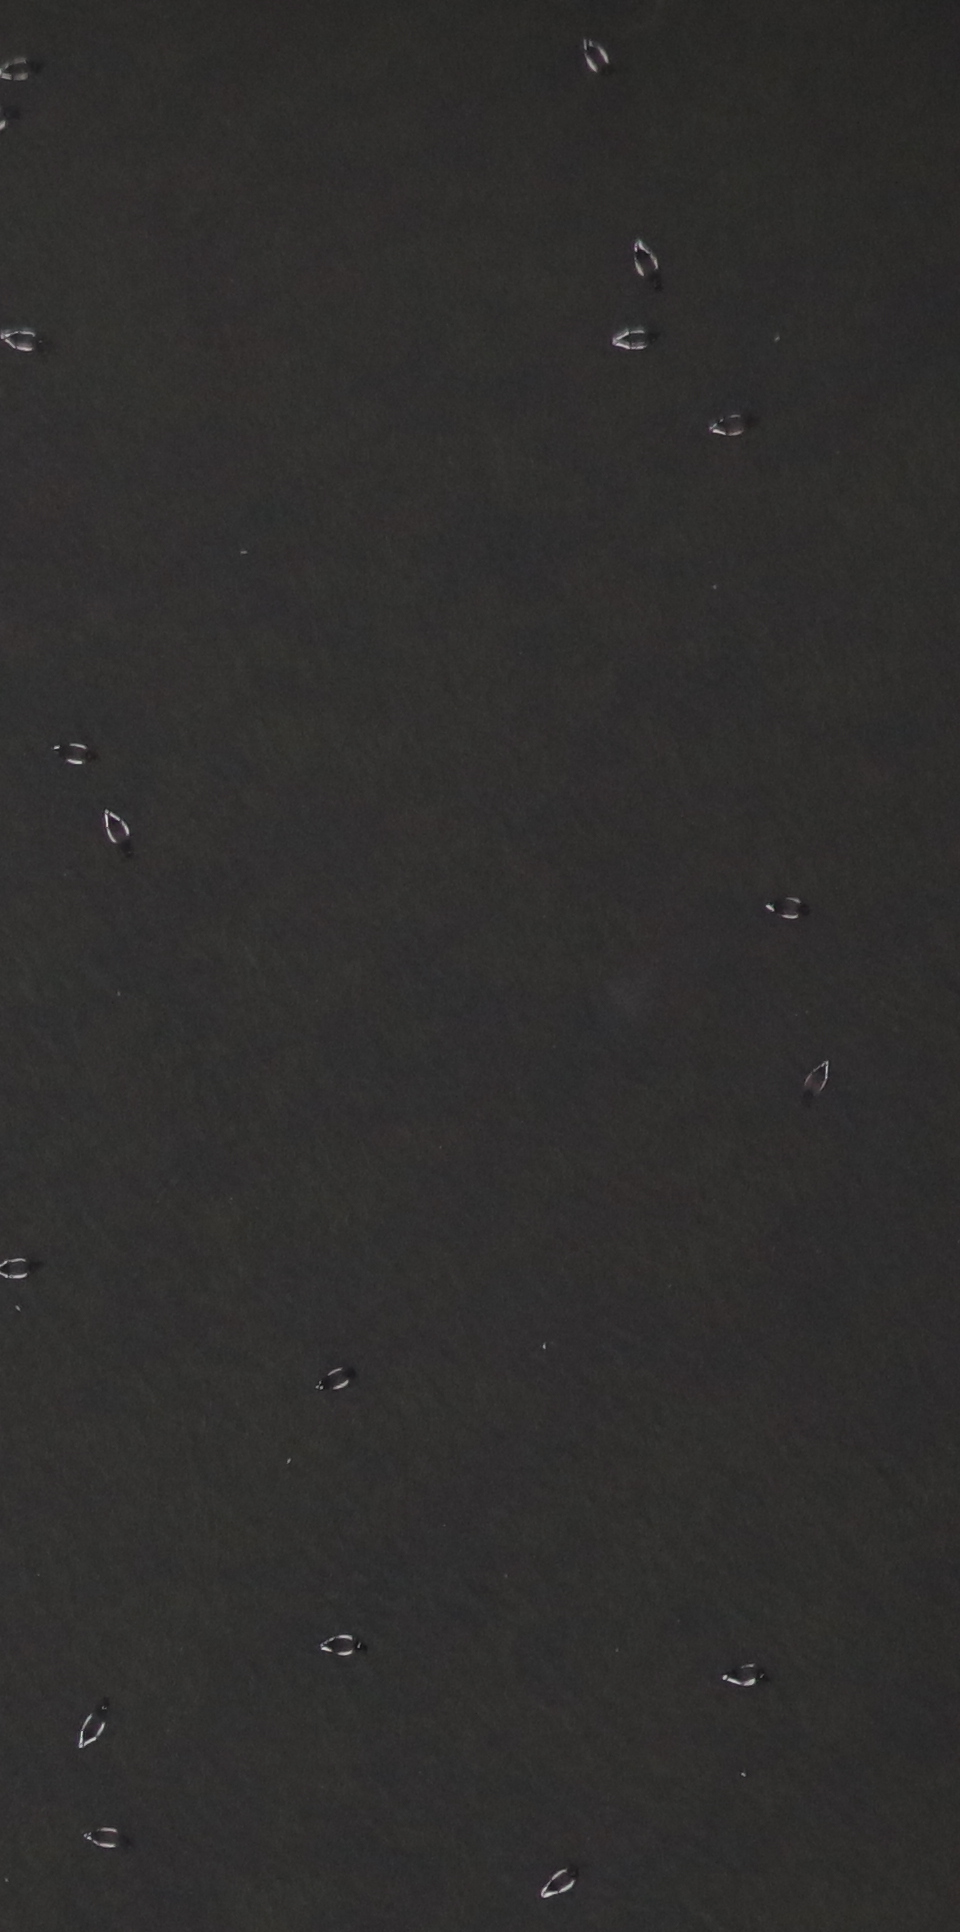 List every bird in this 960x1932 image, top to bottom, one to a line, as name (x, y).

brant (598, 57)
brant (17, 69)
brant (645, 265)
brant (634, 338)
brant (23, 340)
brant (733, 426)
brant (73, 753)
brant (117, 831)
brant (789, 909)
brant (811, 1084)
brant (17, 1268)
brant (338, 1379)
brant (343, 1646)
brant (744, 1674)
brant (93, 1727)
brant (106, 1837)
brant (559, 1882)